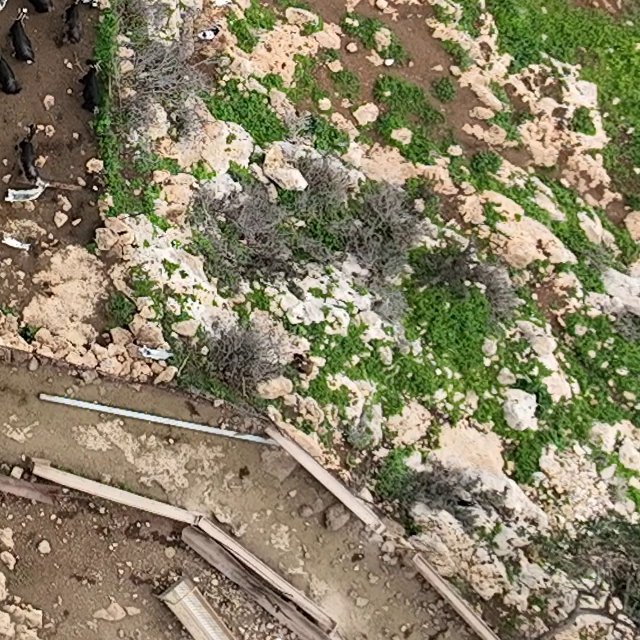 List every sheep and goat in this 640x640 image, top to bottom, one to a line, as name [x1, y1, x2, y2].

goat [0, 0, 18, 15]
goat [14, 0, 54, 13]
goat [56, 0, 82, 45]
goat [84, 0, 98, 8]
goat [9, 6, 37, 65]
goat [0, 51, 23, 94]
goat [79, 59, 104, 114]
goat [18, 123, 40, 179]
goat [3, 178, 50, 201]
goat [0, 235, 31, 252]